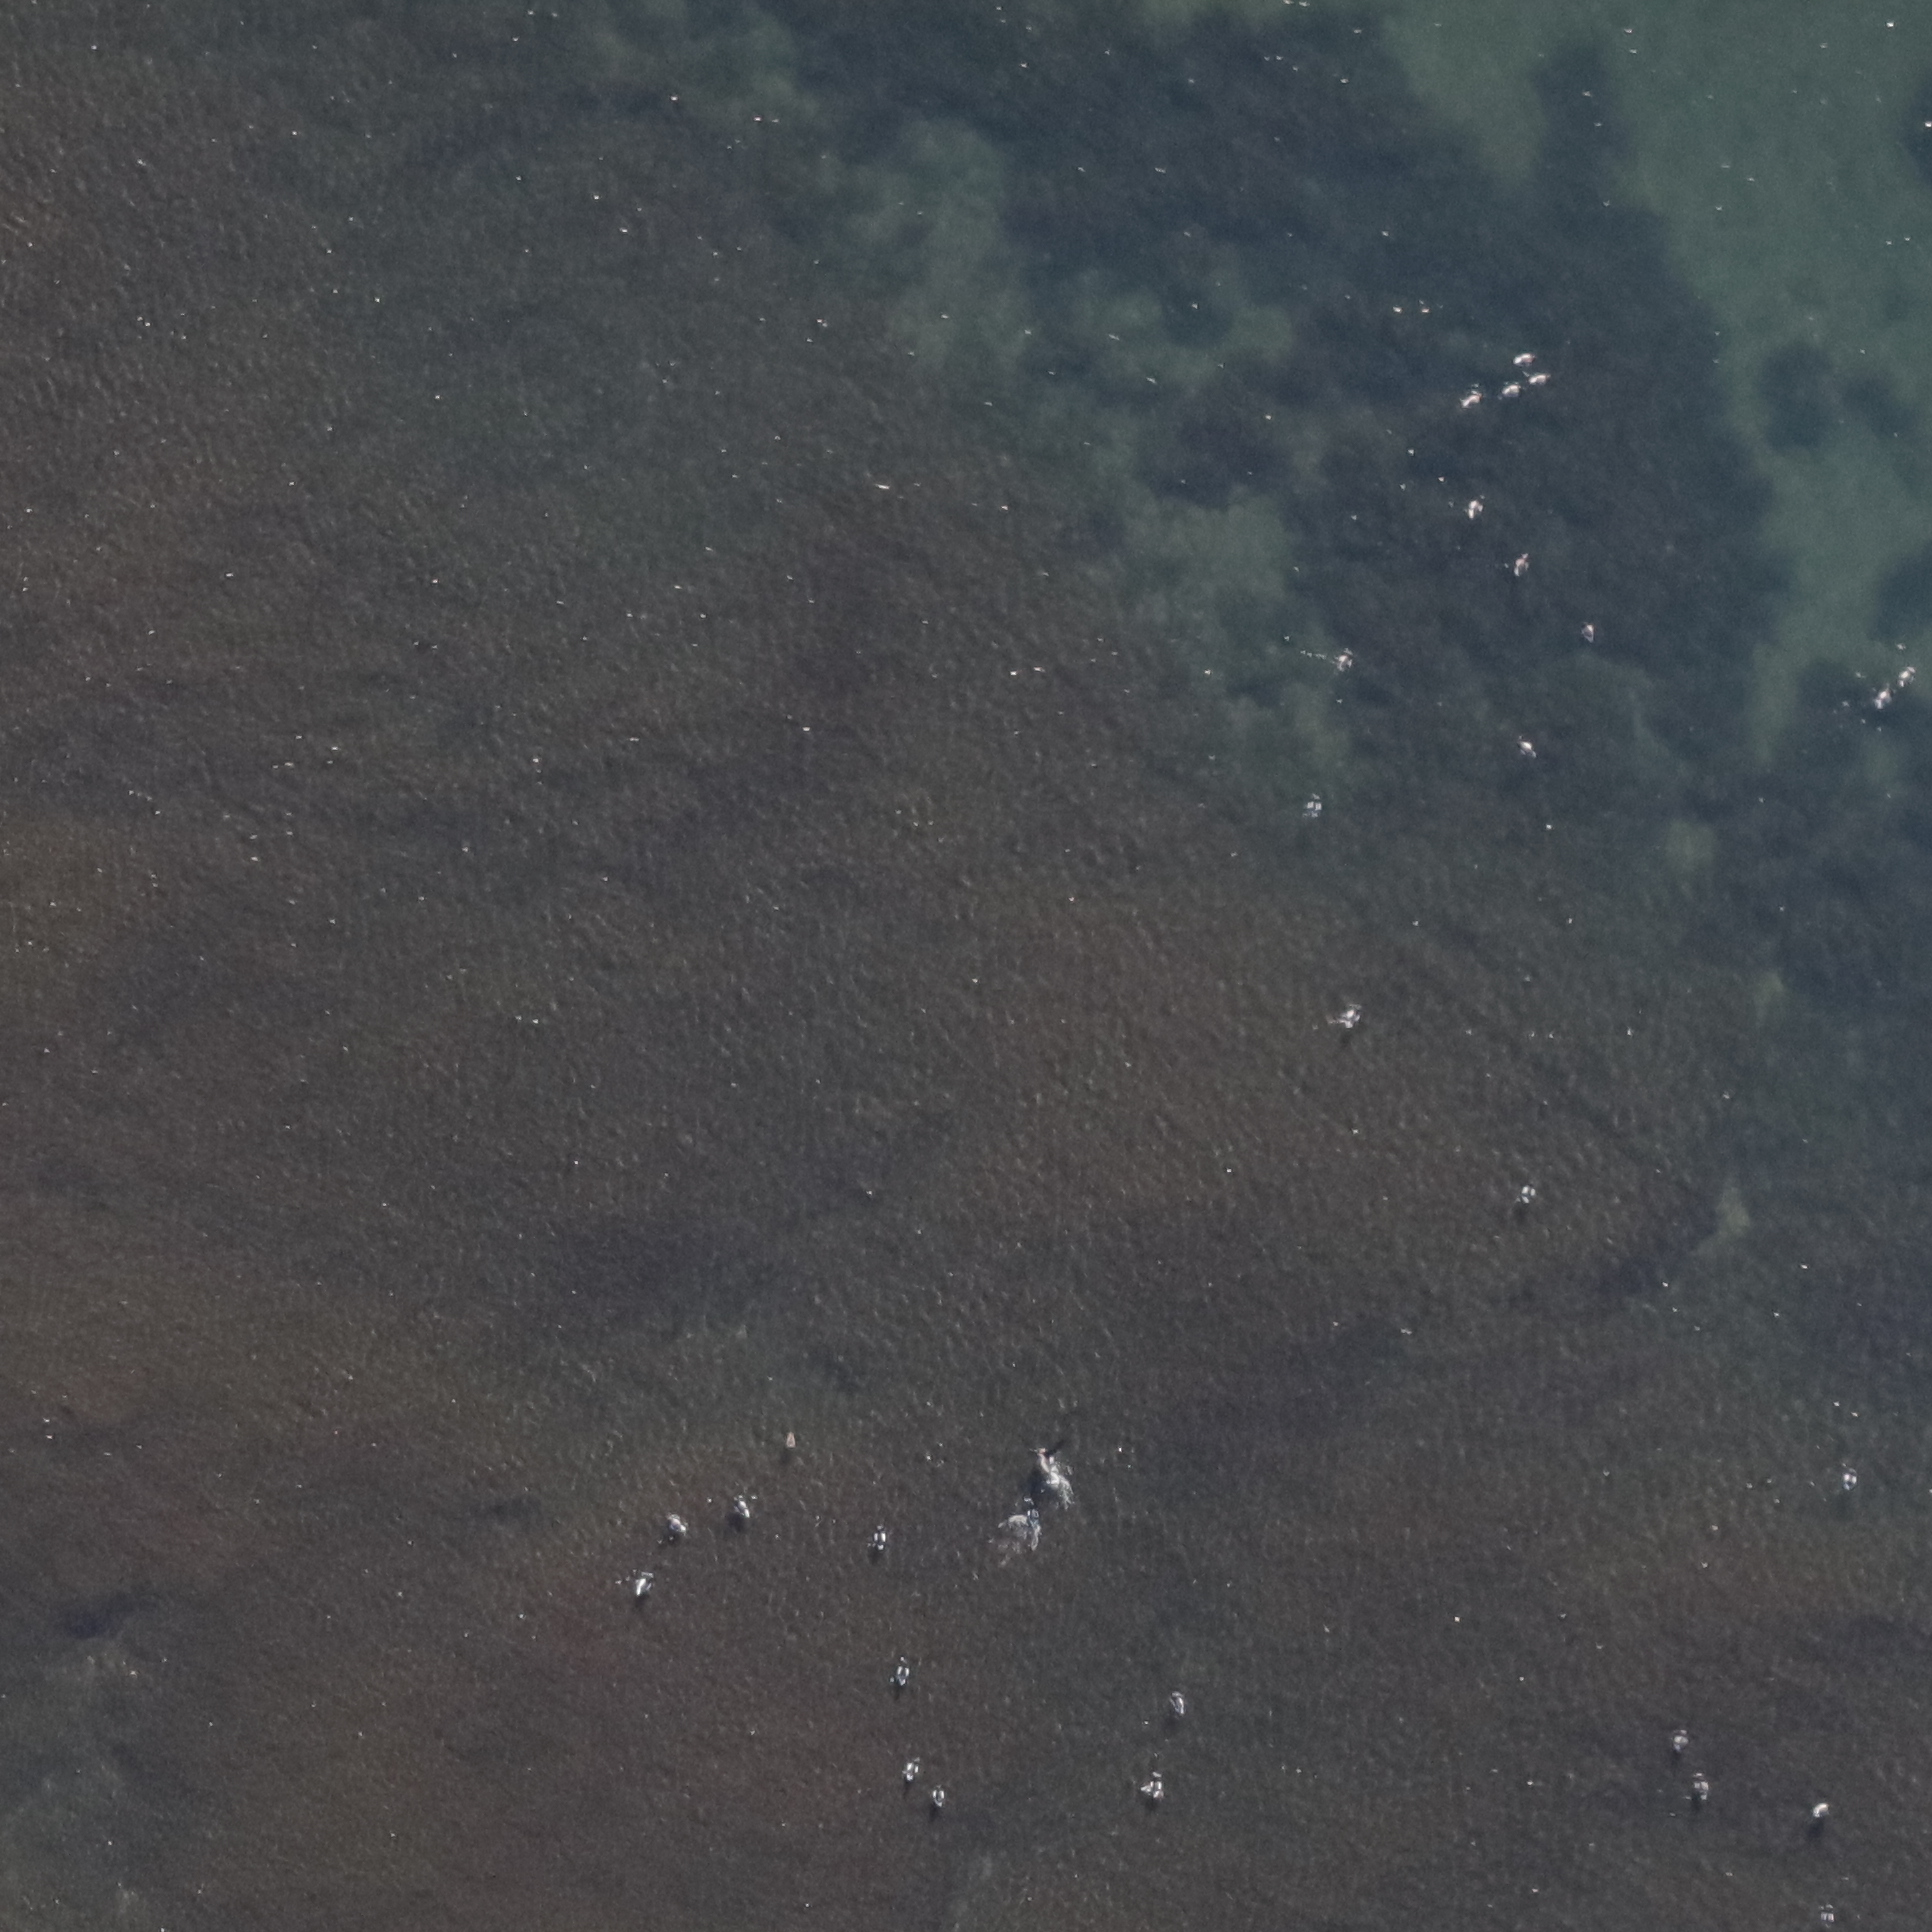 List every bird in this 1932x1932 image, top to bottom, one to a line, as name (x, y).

brant (1540, 380)
brant (1510, 391)
brant (1470, 398)
brant (1477, 507)
brant (1522, 564)
brant (1587, 633)
brant (1345, 661)
brant (1907, 678)
brant (1882, 699)
brant (1524, 748)
brant (1309, 813)
brant (1355, 1016)
brant (1533, 1192)
other bird (790, 1443)
brant (1053, 1456)
brant (1850, 1477)
brant (741, 1514)
brant (1030, 1522)
brant (683, 1526)
brant (878, 1538)
brant (650, 1588)
brant (907, 1672)
brant (1181, 1704)
brant (1683, 1736)
brant (909, 1765)
brant (1162, 1787)
brant (1703, 1787)
brant (939, 1797)
brant (1829, 1807)
brant (1825, 1918)